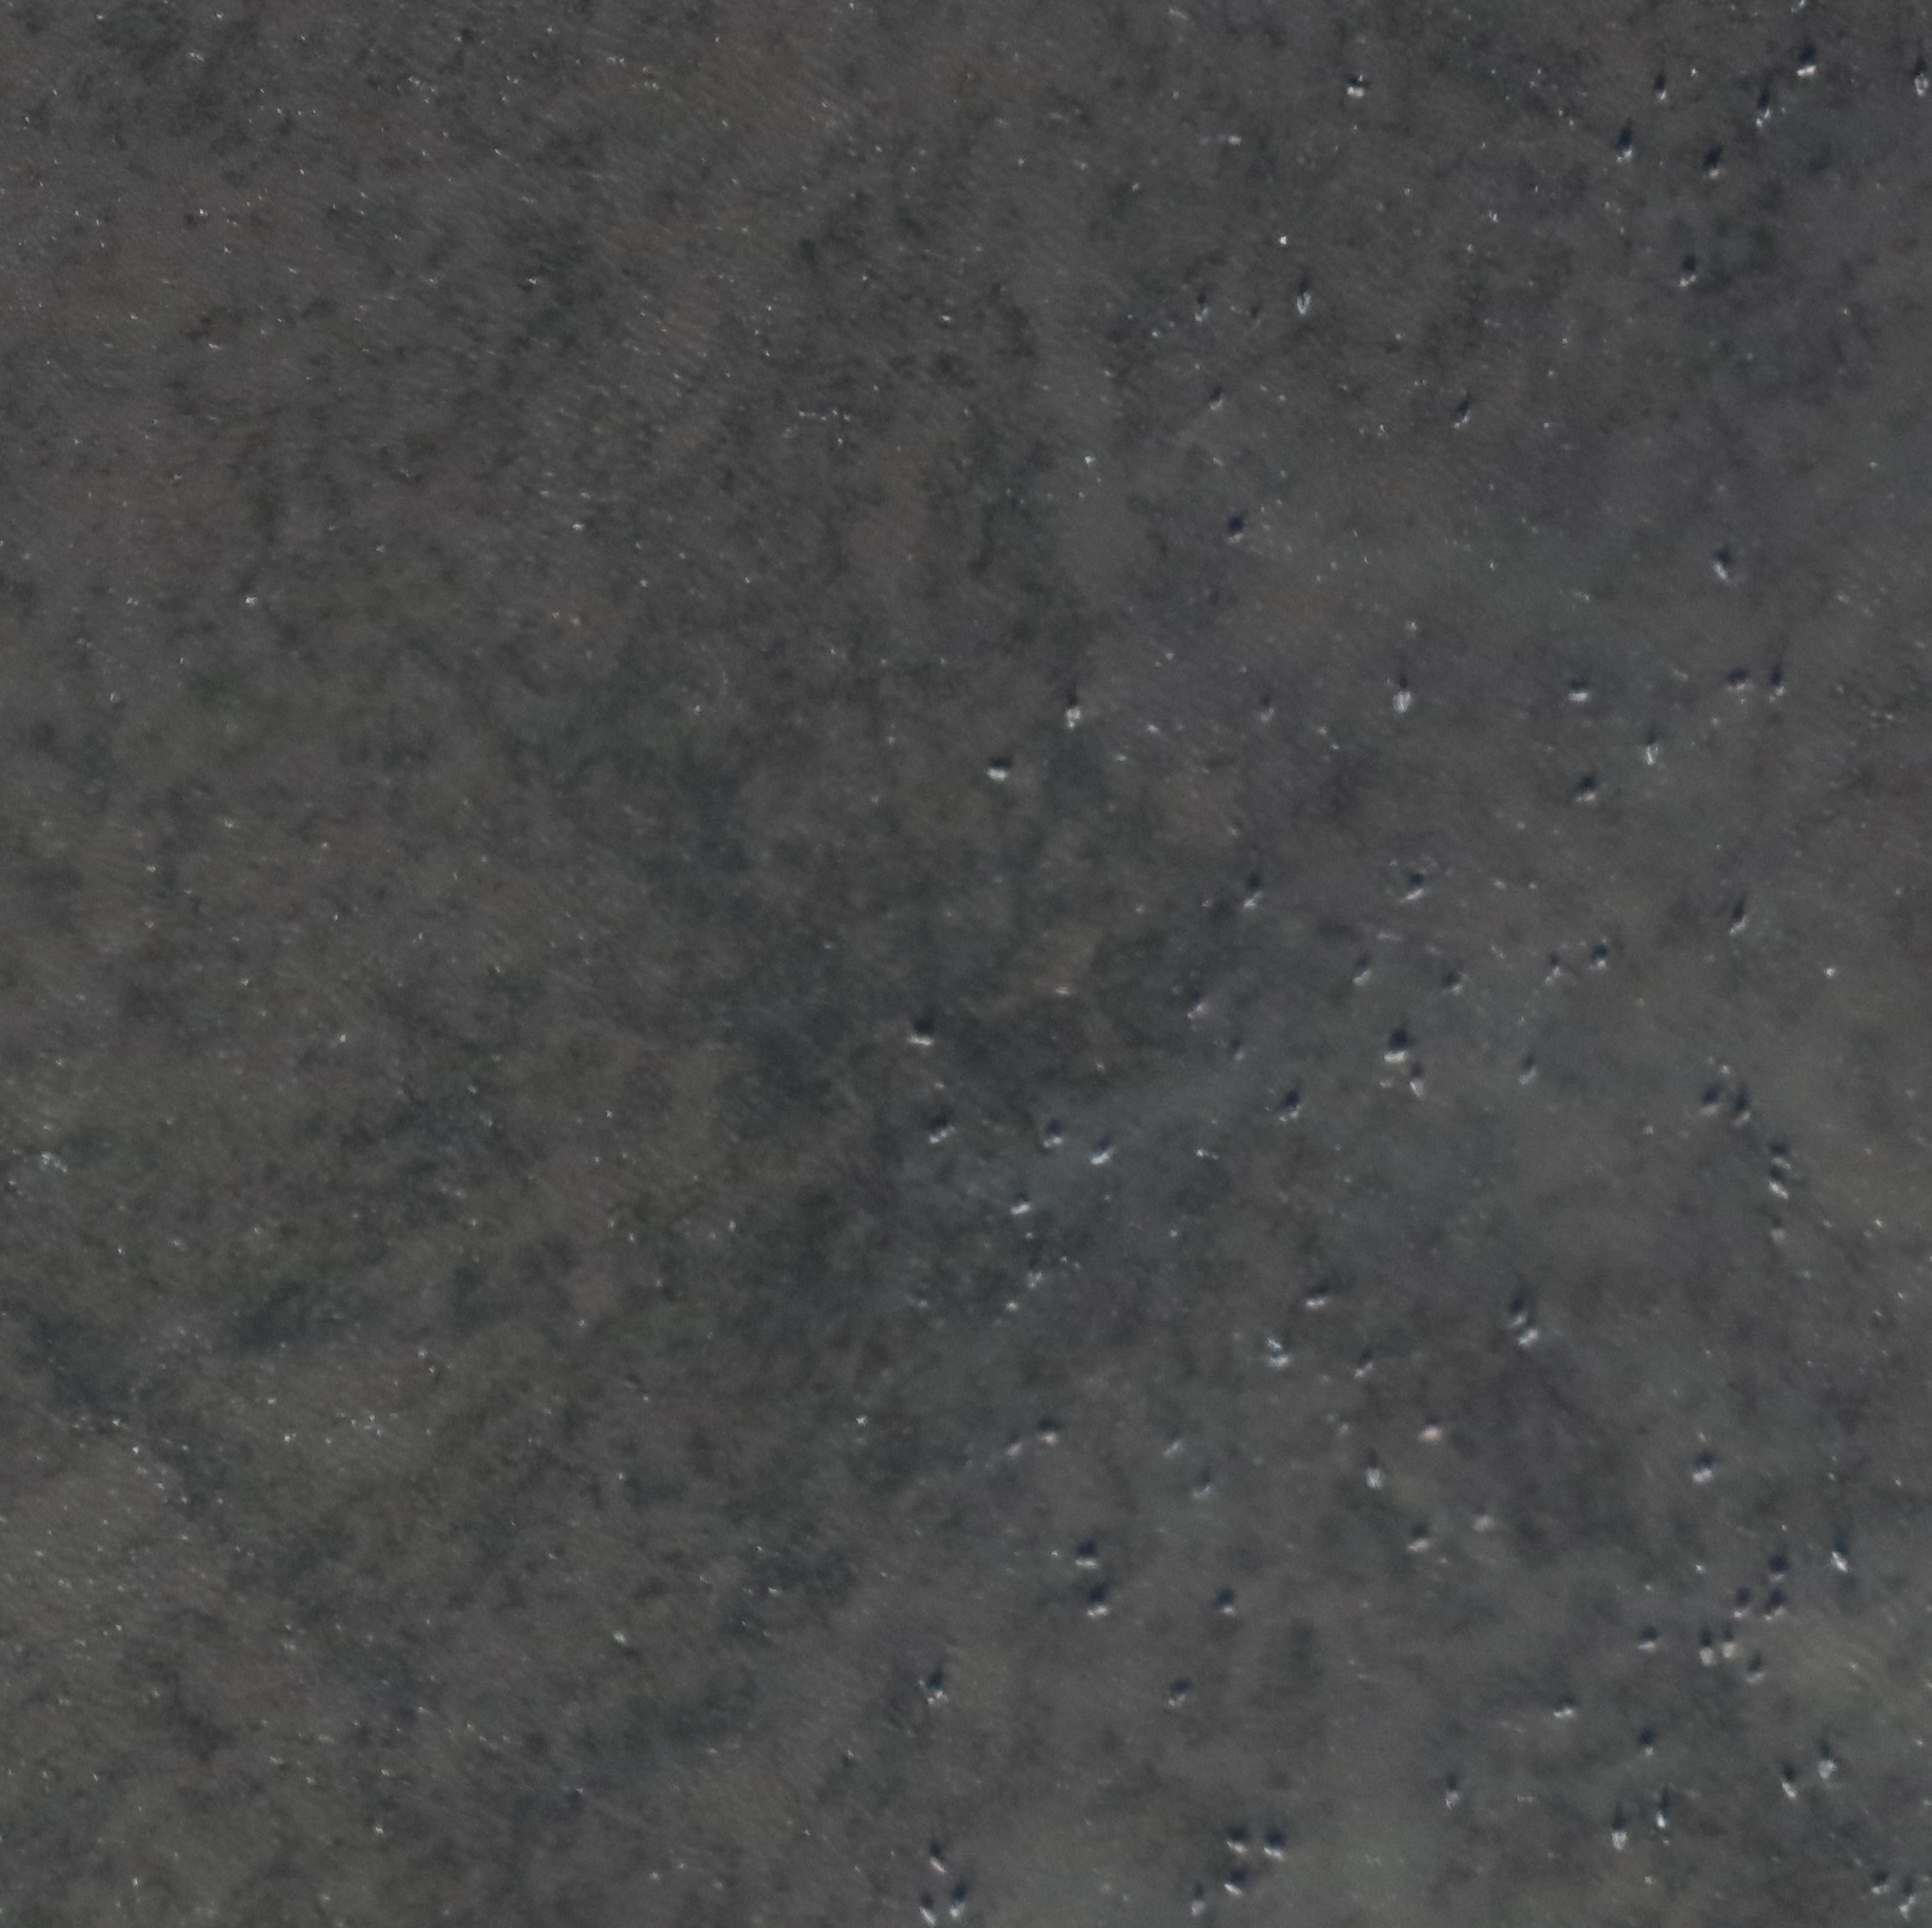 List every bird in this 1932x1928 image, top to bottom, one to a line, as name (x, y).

brant (1799, 1)
brant (1804, 73)
brant (1923, 81)
brant (1358, 86)
brant (1658, 97)
brant (1763, 118)
brant (1621, 155)
brant (1721, 168)
brant (1685, 276)
brant (1303, 299)
brant (1204, 303)
brant (1253, 316)
brant (1219, 400)
brant (1461, 415)
brant (1233, 534)
brant (1721, 568)
brant (1732, 685)
brant (1779, 693)
brant (1583, 702)
brant (1398, 703)
brant (1268, 708)
brant (1076, 719)
brant (1655, 754)
brant (991, 776)
brant (1589, 789)
brant (1416, 888)
brant (1247, 896)
brant (1739, 917)
brant (1602, 958)
brant (1365, 963)
brant (1555, 969)
brant (1460, 988)
brant (1190, 998)
brant (918, 1042)
brant (1398, 1047)
brant (1241, 1053)
brant (1534, 1066)
brant (1417, 1088)
brant (1709, 1102)
brant (1296, 1103)
brant (1738, 1118)
brant (936, 1125)
brant (1055, 1139)
brant (1104, 1149)
brant (1780, 1160)
brant (1778, 1184)
brant (1029, 1199)
brant (1773, 1227)
brant (1312, 1294)
brant (1520, 1315)
brant (1527, 1342)
brant (1367, 1360)
brant (1283, 1361)
brant (1424, 1431)
brant (1045, 1433)
brant (1167, 1441)
brant (1009, 1450)
brant (1696, 1474)
brant (1382, 1475)
brant (1191, 1498)
brant (1482, 1515)
brant (1427, 1533)
brant (1083, 1554)
brant (1841, 1561)
brant (1777, 1572)
brant (1095, 1601)
brant (1749, 1602)
brant (1221, 1605)
brant (1773, 1610)
brant (1658, 1631)
brant (1728, 1641)
brant (1704, 1660)
brant (1752, 1674)
brant (927, 1683)
brant (1177, 1686)
brant (1562, 1704)
brant (1641, 1741)
brant (1826, 1761)
brant (1785, 1786)
brant (1451, 1796)
brant (1664, 1804)
brant (1620, 1832)
brant (1232, 1835)
brant (1268, 1850)
brant (940, 1861)
brant (1867, 1879)
brant (1242, 1892)
brant (1908, 1893)
brant (951, 1900)
brant (1200, 1903)
brant (926, 1910)